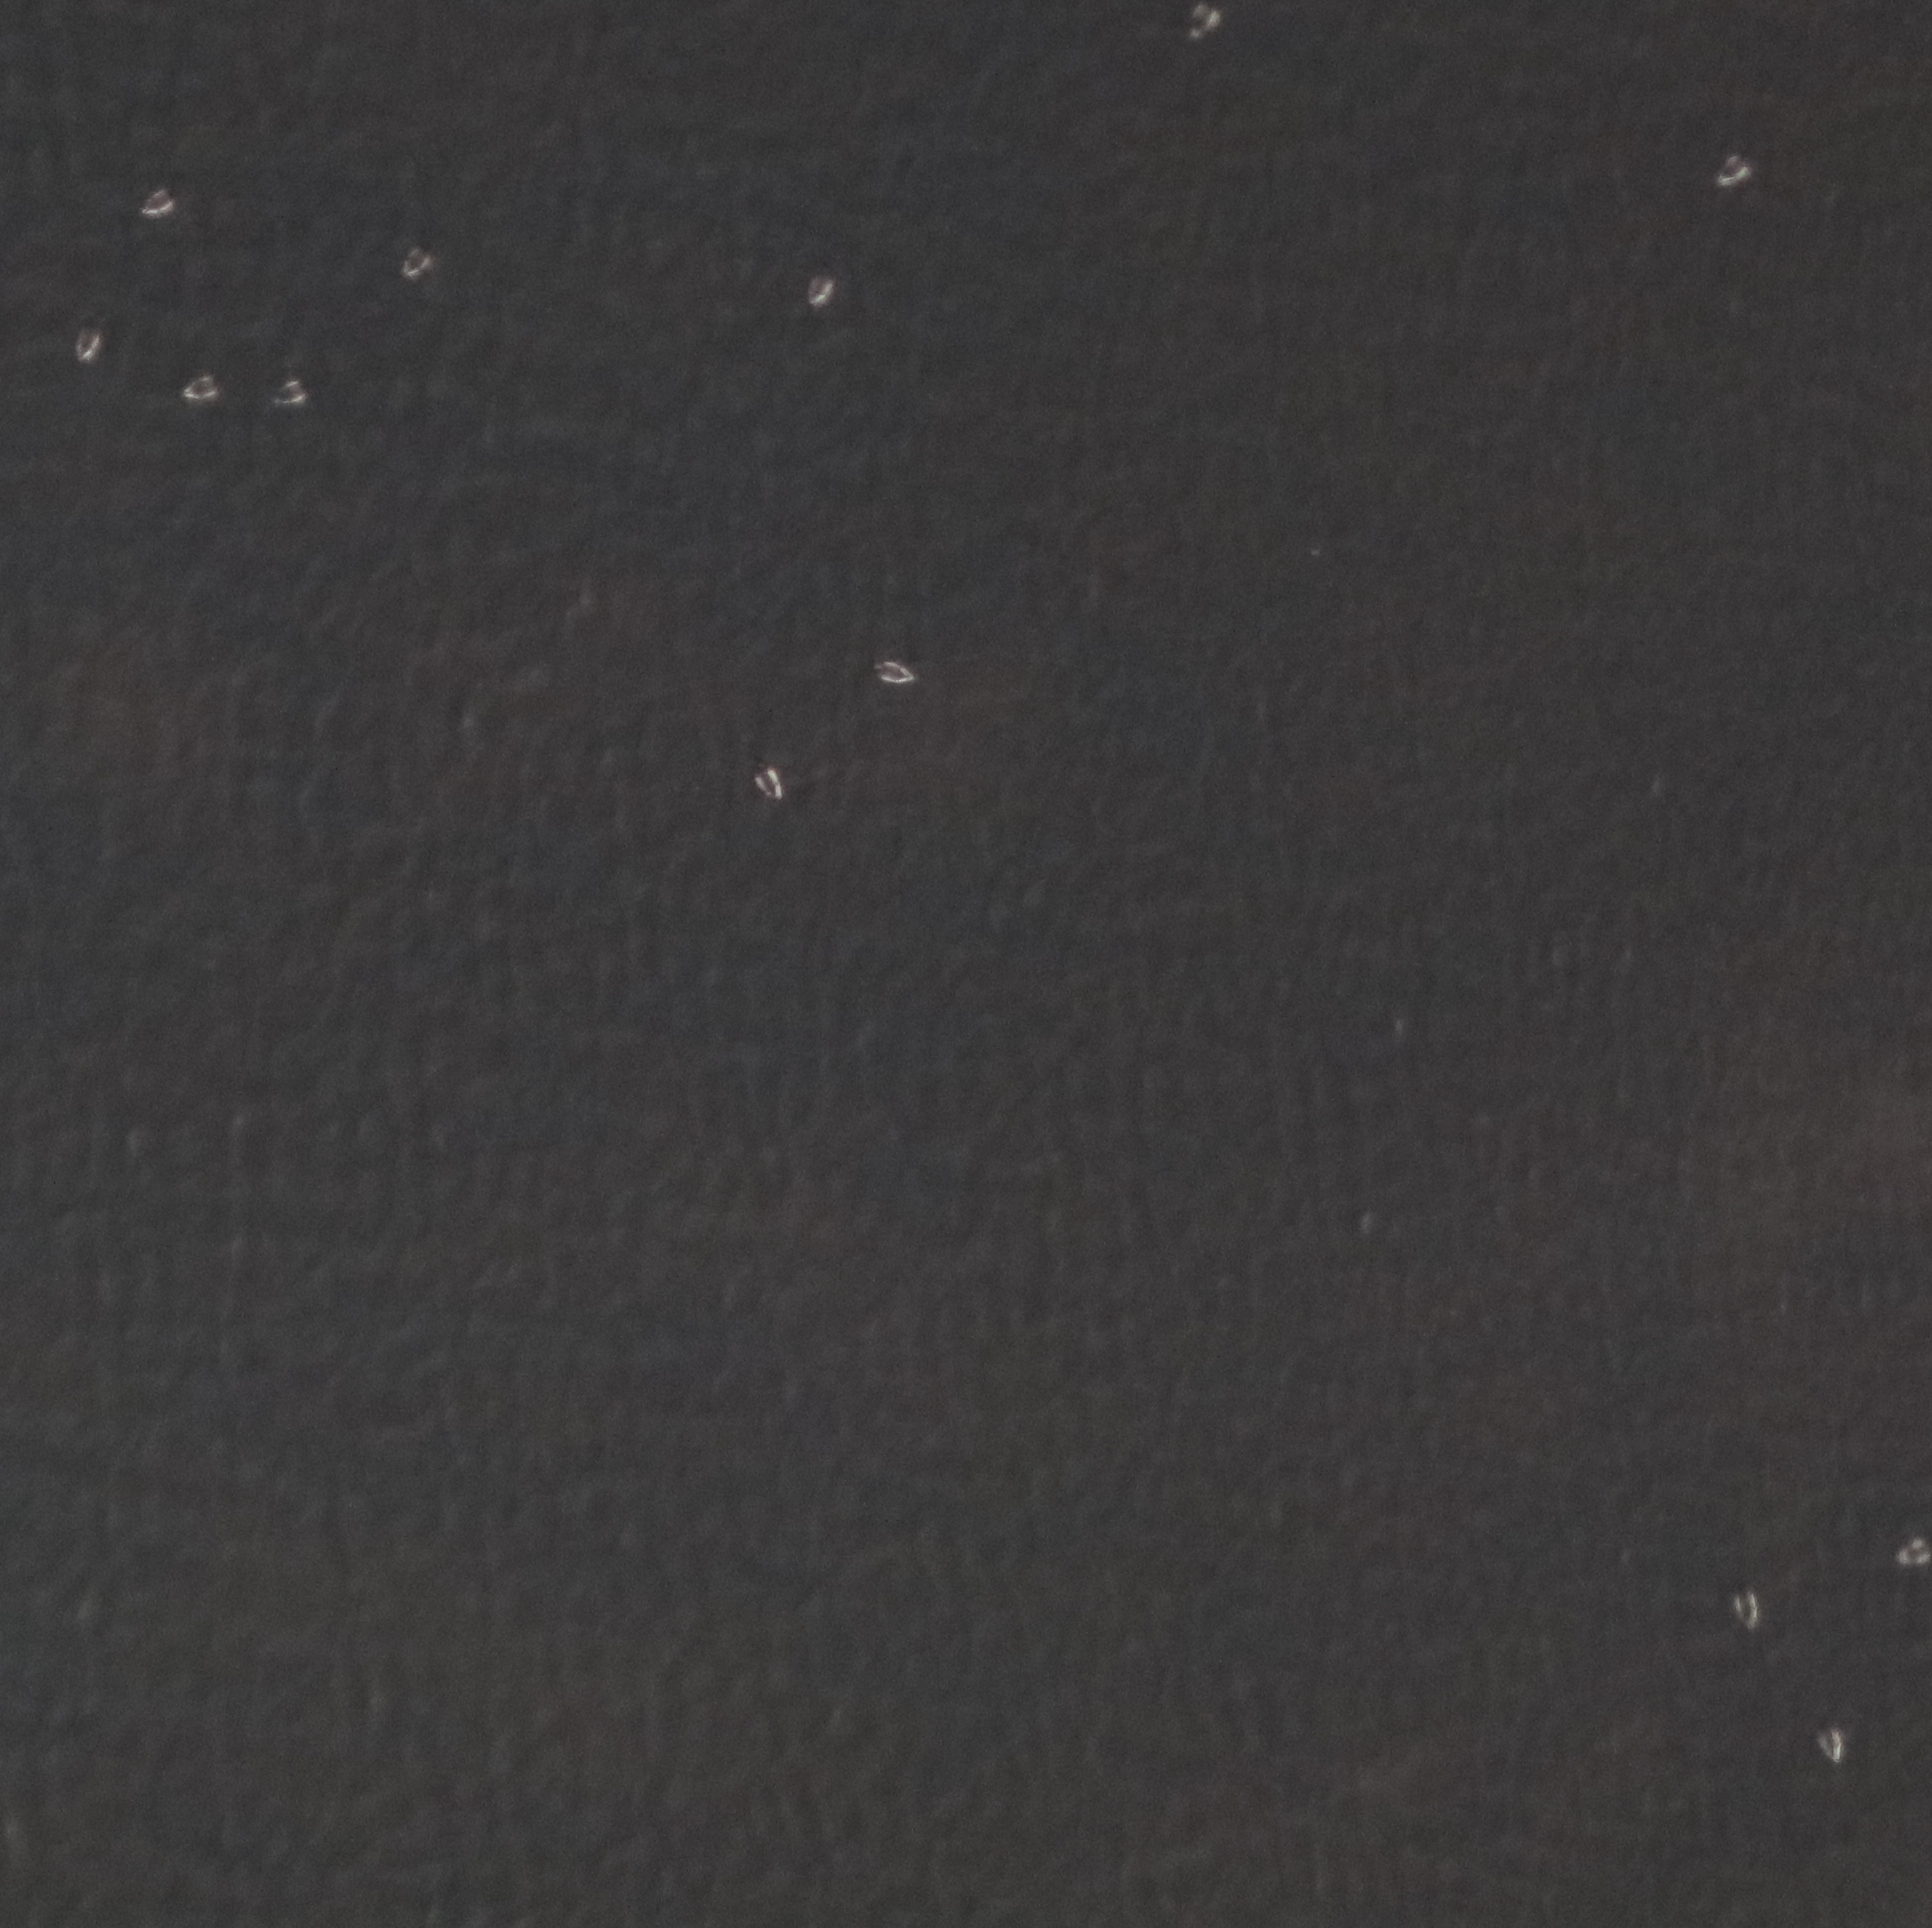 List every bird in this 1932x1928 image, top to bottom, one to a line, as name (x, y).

brant (1203, 19)
brant (1734, 168)
brant (159, 203)
brant (417, 261)
brant (821, 291)
brant (90, 340)
brant (204, 387)
brant (292, 392)
brant (894, 671)
brant (769, 782)
brant (1913, 1556)
brant (1746, 1607)
brant (1832, 1741)